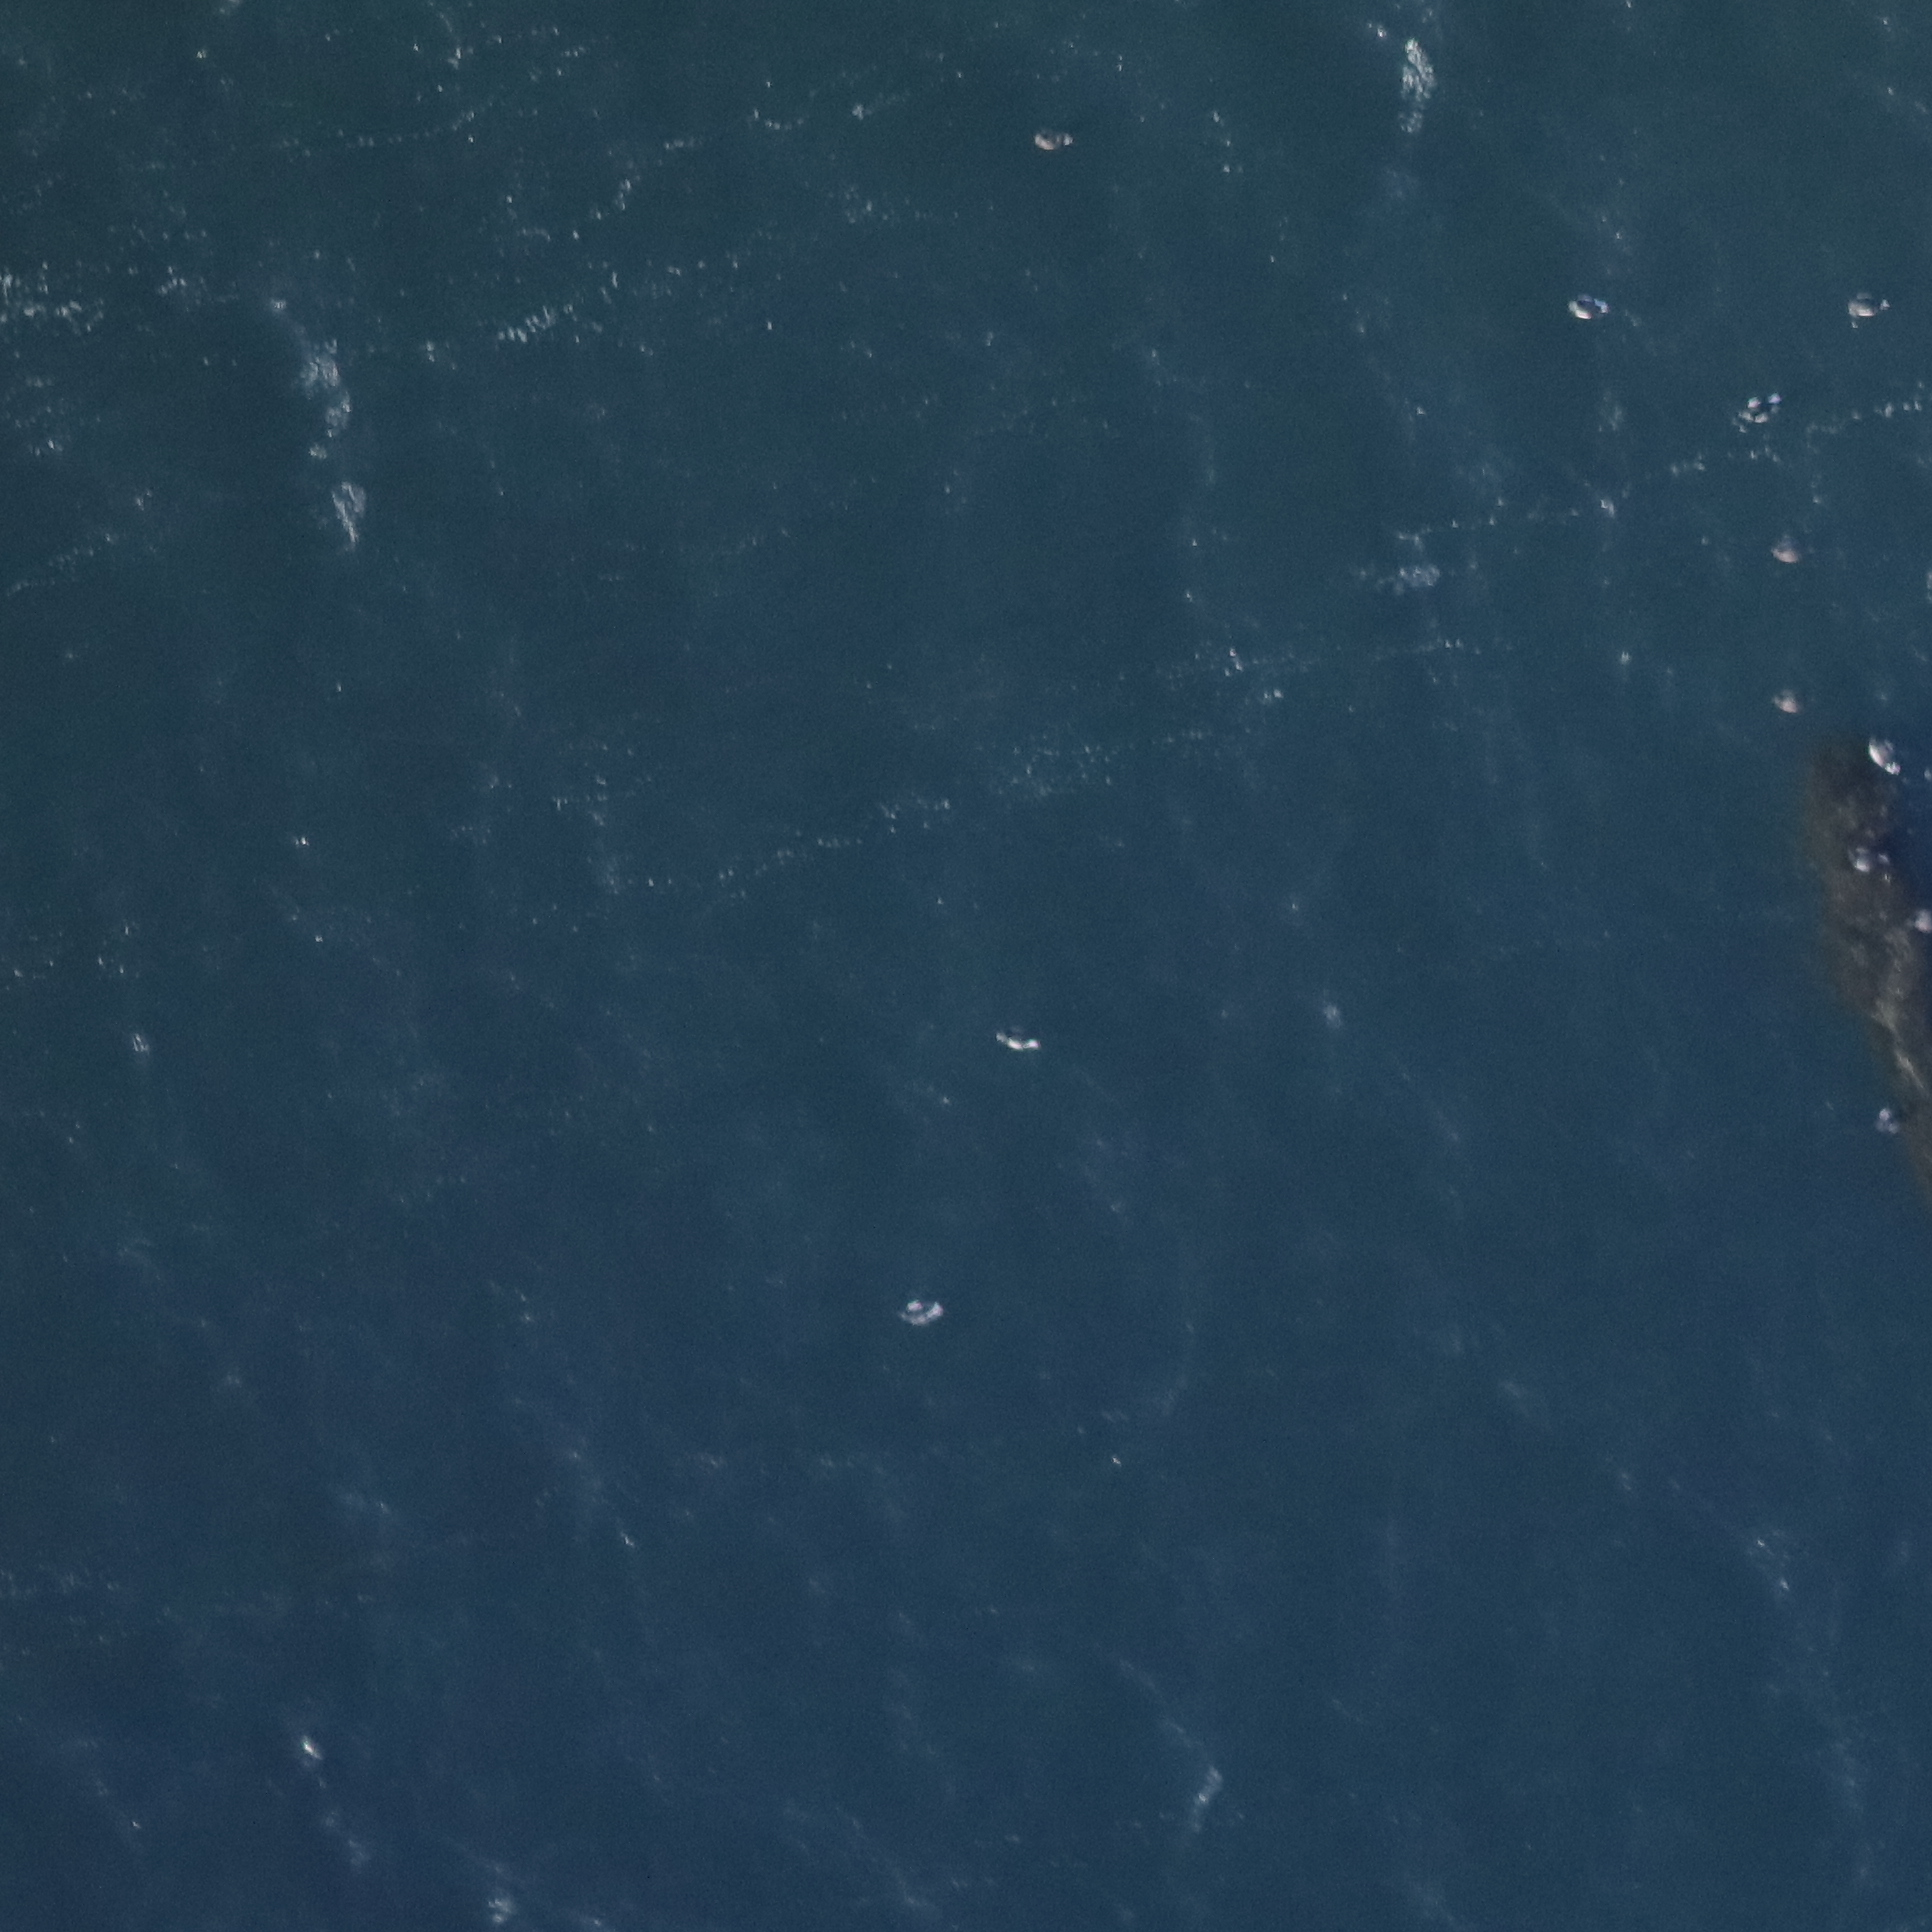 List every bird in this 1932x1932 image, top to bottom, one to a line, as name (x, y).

brant (1049, 134)
brant (1862, 305)
brant (1586, 308)
brant (1762, 408)
other bird (1787, 548)
other bird (1791, 704)
brant (1884, 754)
brant (1873, 860)
brant (1929, 922)
brant (1019, 1039)
brant (1888, 1125)
brant (923, 1311)